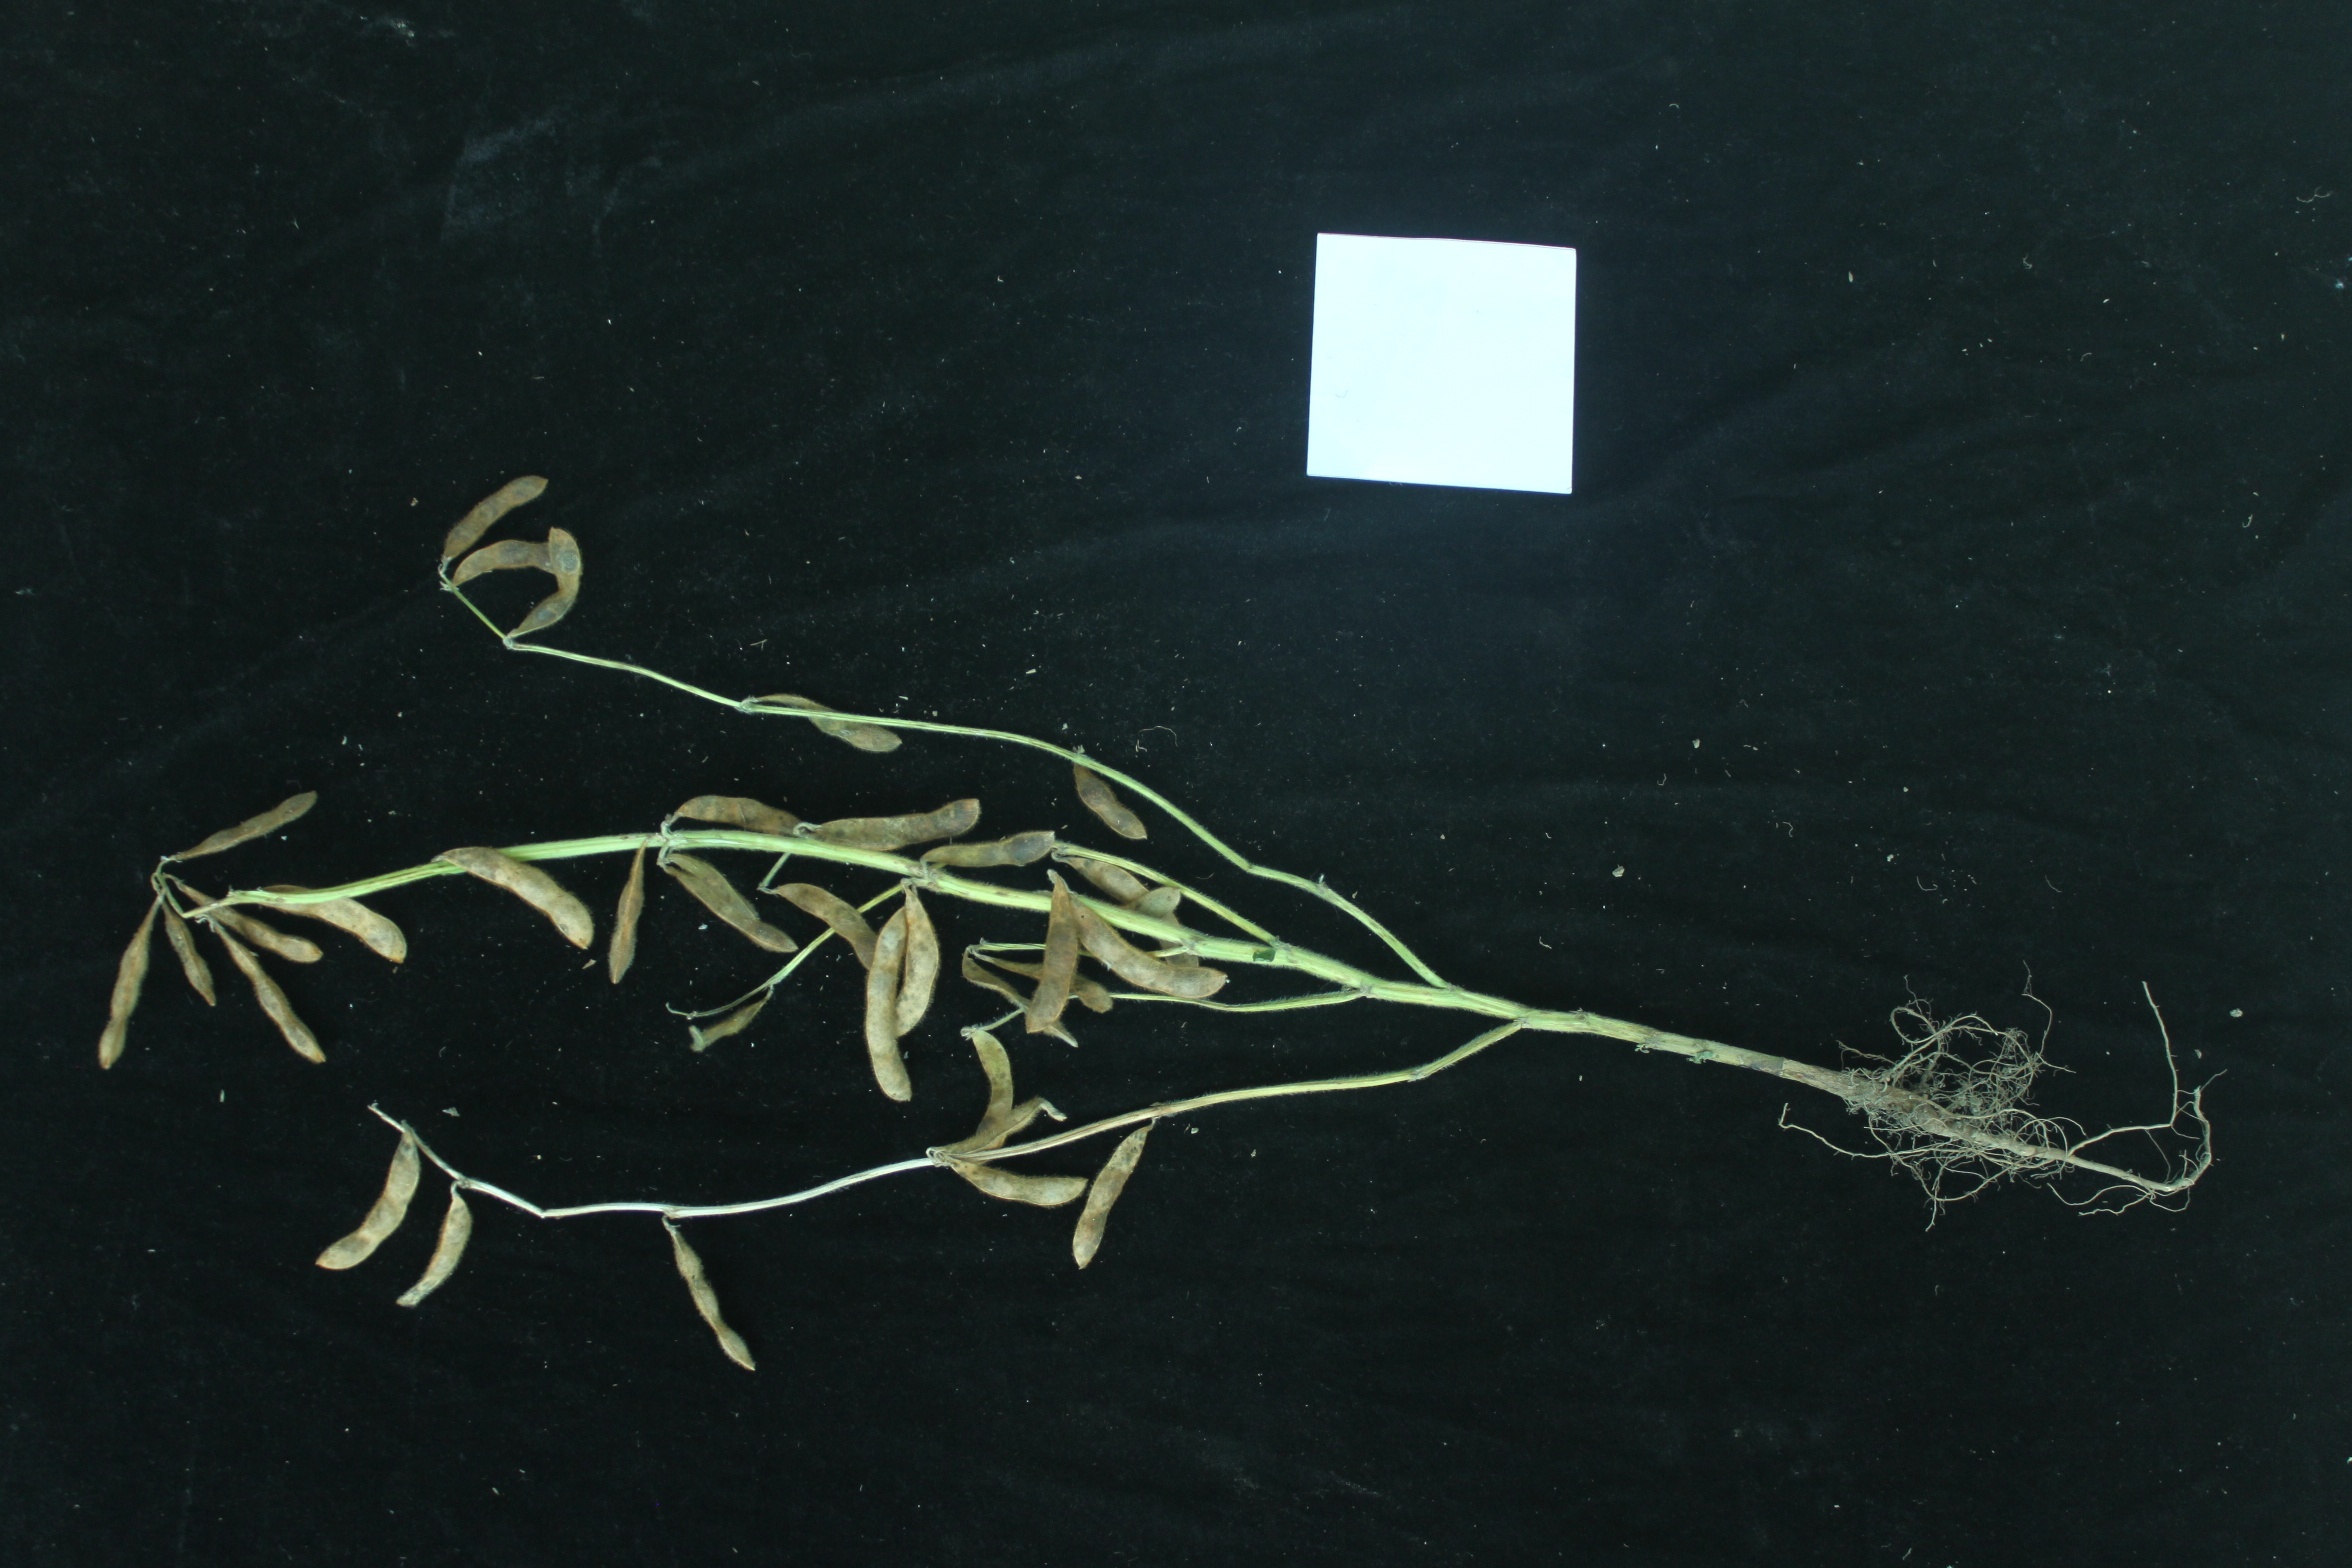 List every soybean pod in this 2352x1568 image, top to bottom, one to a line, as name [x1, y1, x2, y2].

soybean pod [443, 478, 549, 564]
soybean pod [509, 531, 581, 637]
soybean pod [452, 541, 557, 586]
soybean pod [755, 696, 899, 753]
soybean pod [1074, 765, 1147, 839]
soybean pod [161, 793, 316, 860]
soybean pod [676, 796, 800, 835]
soybean pod [806, 800, 980, 852]
soybean pod [922, 832, 1053, 868]
soybean pod [440, 849, 592, 950]
soybean pod [607, 852, 644, 983]
soybean pod [667, 857, 732, 891]
soybean pod [1057, 858, 1145, 903]
soybean pod [666, 870, 797, 951]
soybean pod [775, 885, 877, 967]
soybean pod [180, 887, 321, 962]
soybean pod [236, 887, 405, 963]
soybean pod [1131, 889, 1179, 921]
soybean pod [1025, 890, 1078, 1034]
soybean pod [1066, 894, 1226, 999]
soybean pod [100, 895, 160, 1069]
soybean pod [895, 896, 937, 1035]
soybean pod [163, 904, 215, 1006]
soybean pod [866, 905, 910, 1102]
soybean pod [214, 923, 327, 1063]
soybean pod [986, 960, 1109, 1012]
soybean pod [963, 961, 1077, 1046]
soybean pod [693, 1001, 767, 1050]
soybean pod [974, 1034, 1011, 1134]
soybean pod [939, 1099, 1064, 1154]
soybean pod [319, 1130, 418, 1268]
soybean pod [1073, 1130, 1147, 1269]
soybean pod [934, 1156, 1087, 1206]
soybean pod [397, 1191, 471, 1306]
soybean pod [670, 1226, 753, 1371]